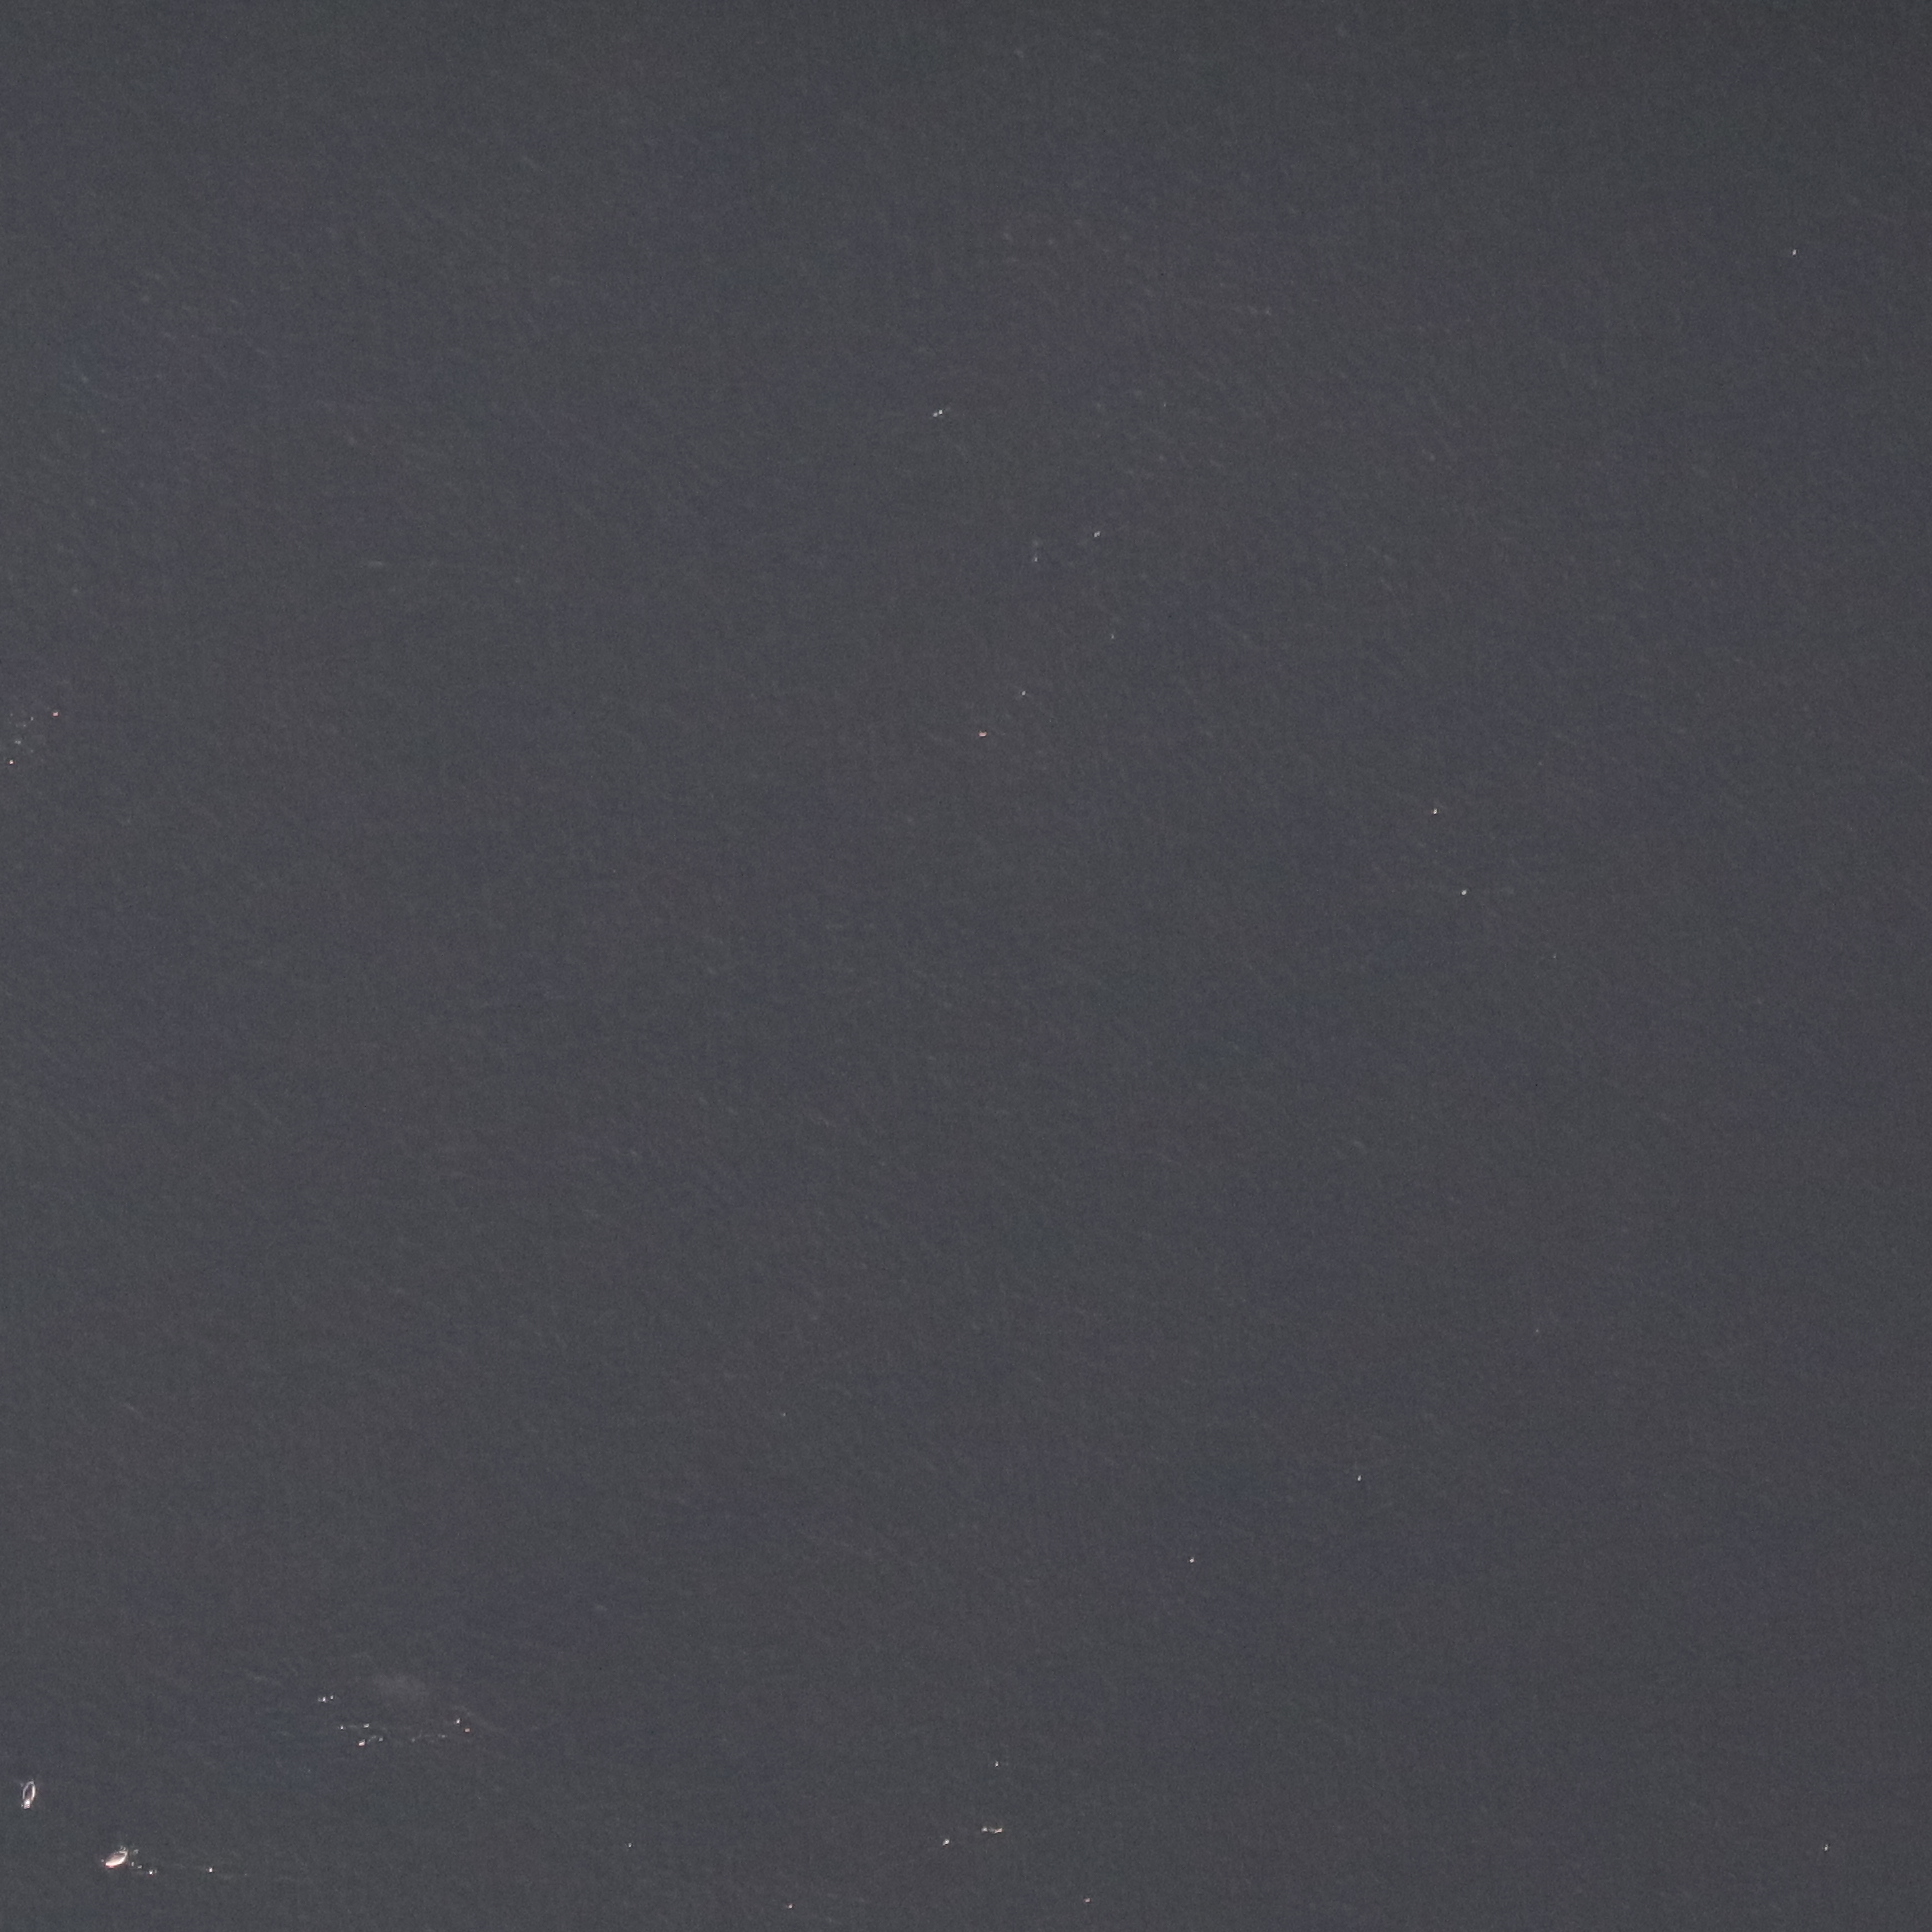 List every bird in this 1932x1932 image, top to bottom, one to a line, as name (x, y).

other bird (30, 1792)
other bird (115, 1859)